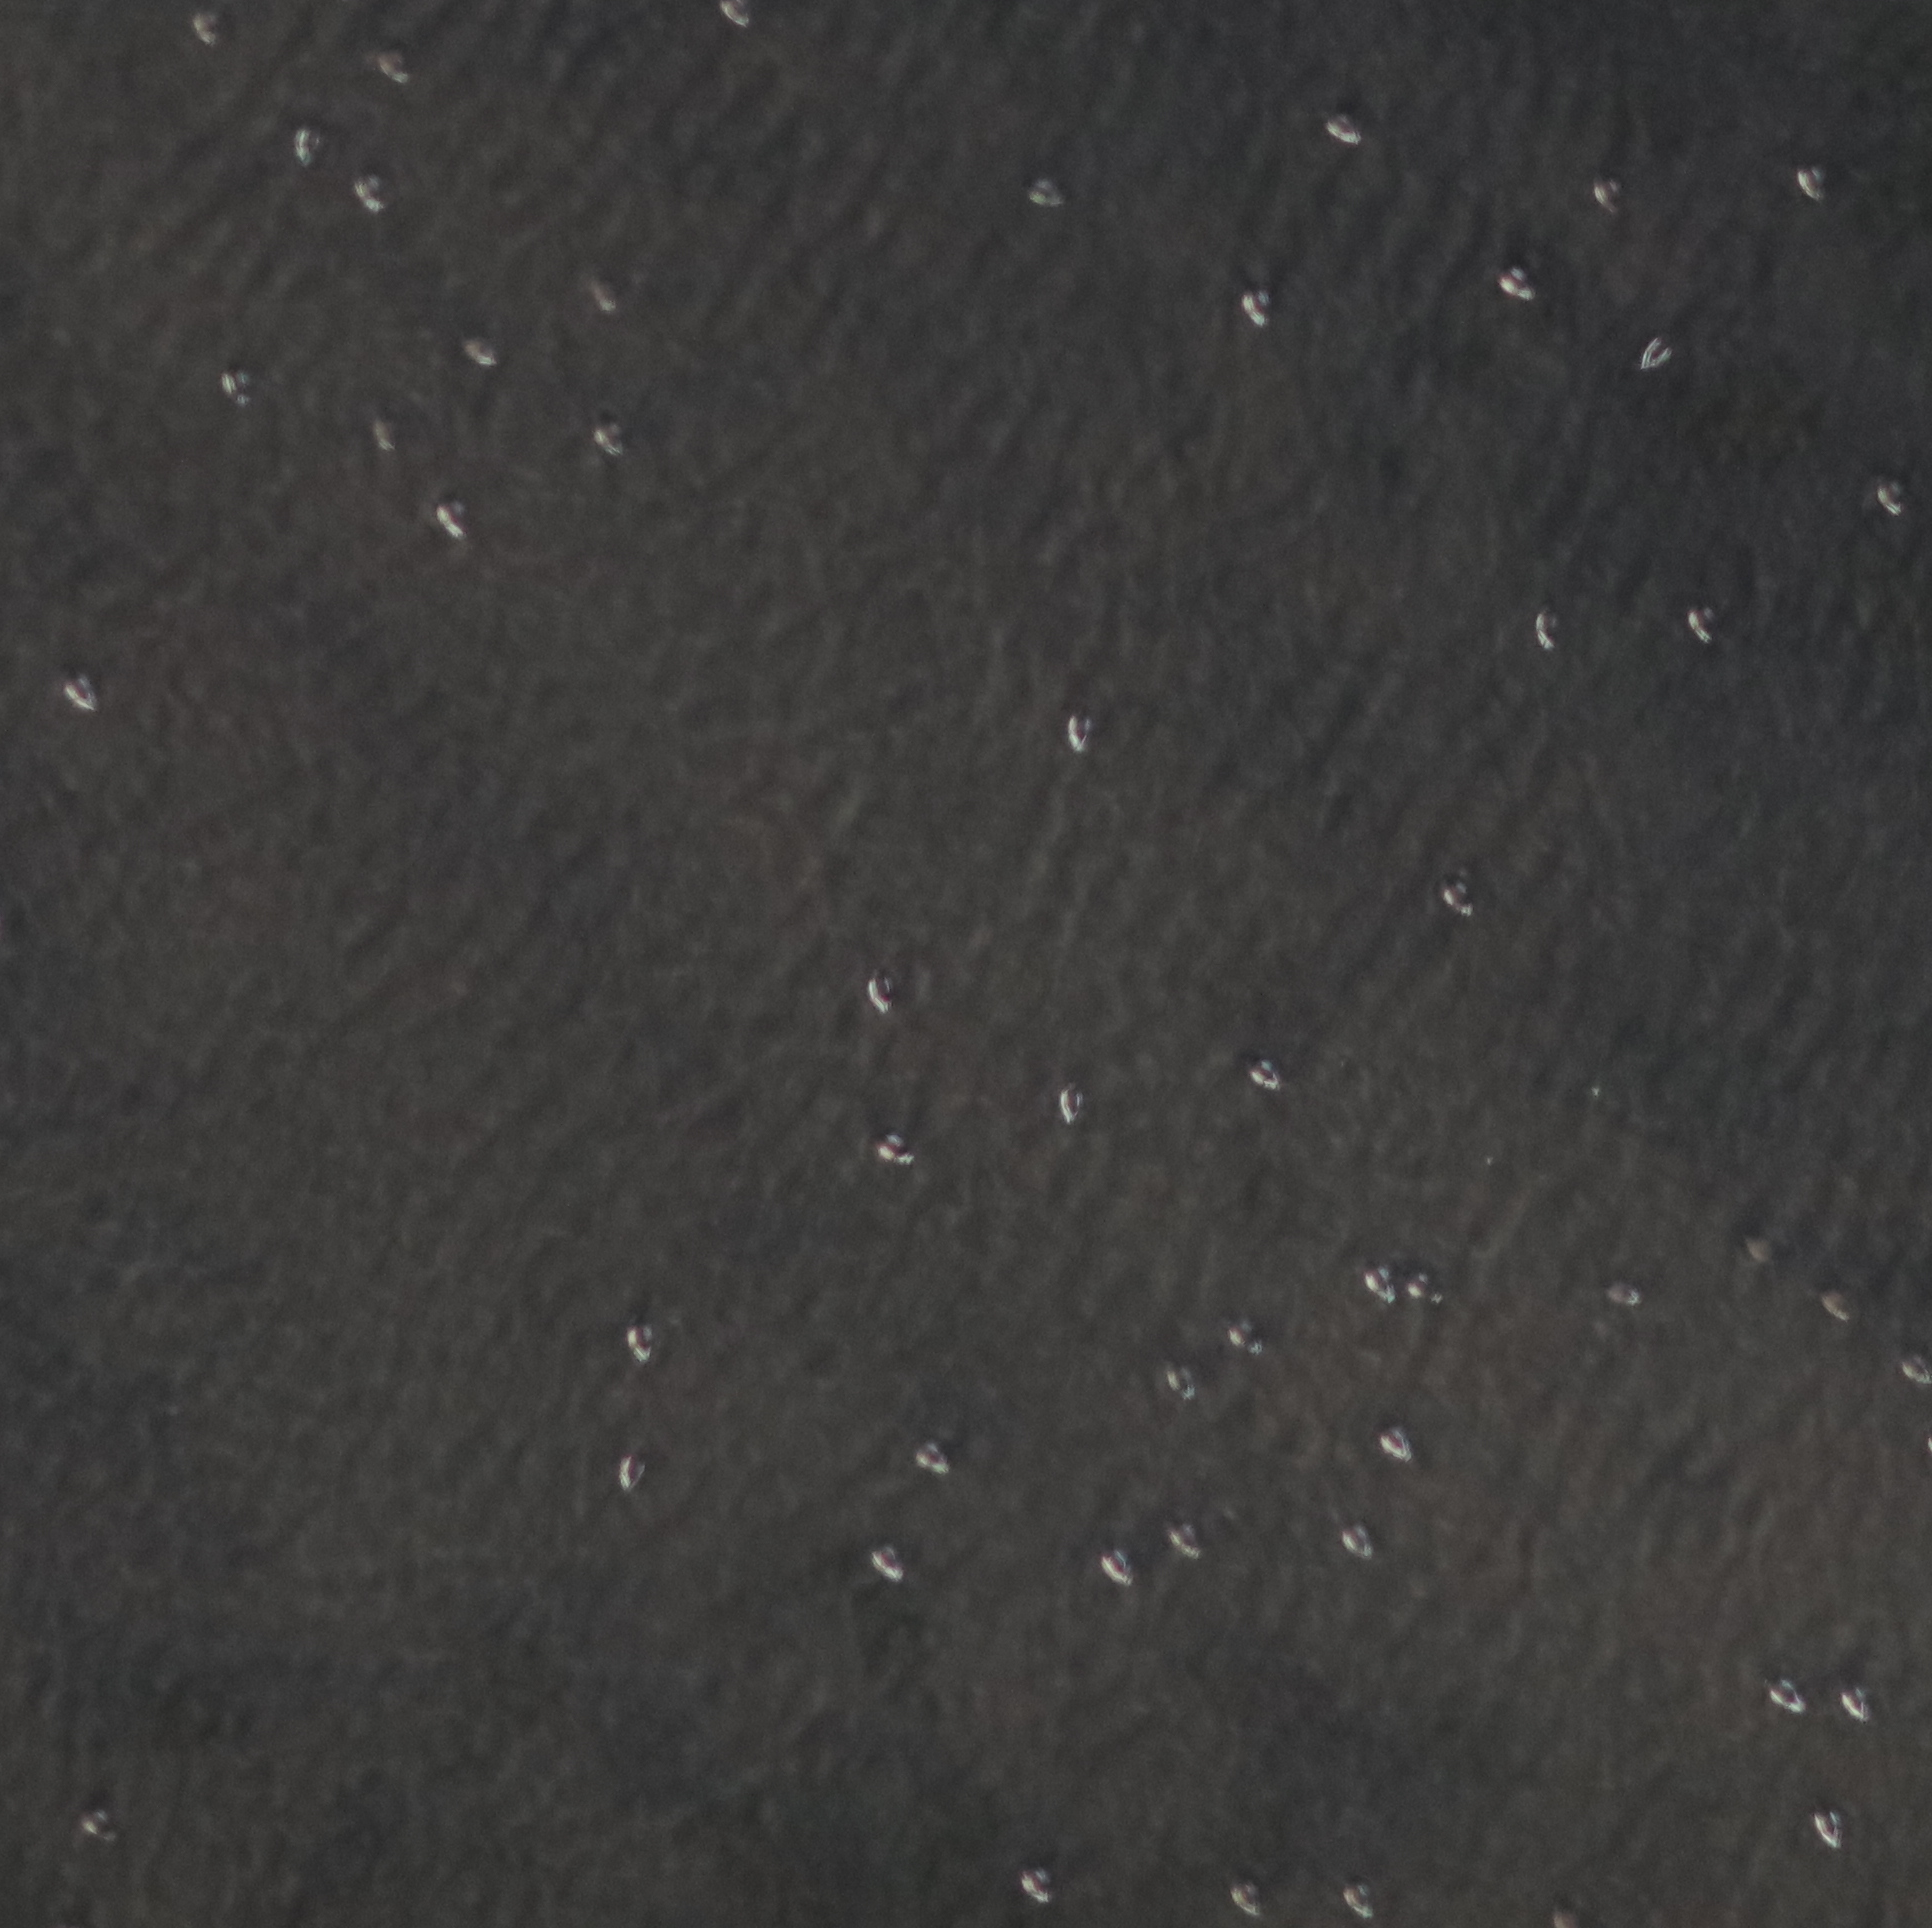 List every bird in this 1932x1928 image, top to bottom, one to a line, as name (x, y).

brant (738, 8)
brant (209, 20)
brant (401, 75)
brant (1338, 131)
brant (308, 145)
brant (1812, 180)
brant (1049, 190)
brant (374, 192)
brant (1607, 194)
brant (1515, 280)
brant (601, 296)
brant (1256, 305)
brant (487, 357)
brant (1660, 357)
brant (248, 380)
brant (614, 433)
brant (377, 434)
brant (1889, 494)
brant (455, 524)
brant (1701, 615)
brant (1546, 627)
brant (85, 693)
brant (1080, 729)
brant (1456, 893)
brant (879, 992)
brant (1267, 1068)
brant (1074, 1097)
brant (899, 1153)
brant (1425, 1283)
brant (1377, 1284)
brant (1630, 1299)
brant (1830, 1305)
brant (1249, 1331)
brant (639, 1338)
brant (1920, 1365)
brant (1180, 1381)
brant (1402, 1439)
brant (935, 1454)
brant (638, 1478)
brant (1189, 1538)
brant (1358, 1538)
brant (891, 1564)
brant (1119, 1569)
brant (1785, 1696)
brant (1854, 1701)
brant (97, 1814)
brant (1828, 1826)
brant (1037, 1883)
brant (1362, 1897)
brant (1247, 1900)